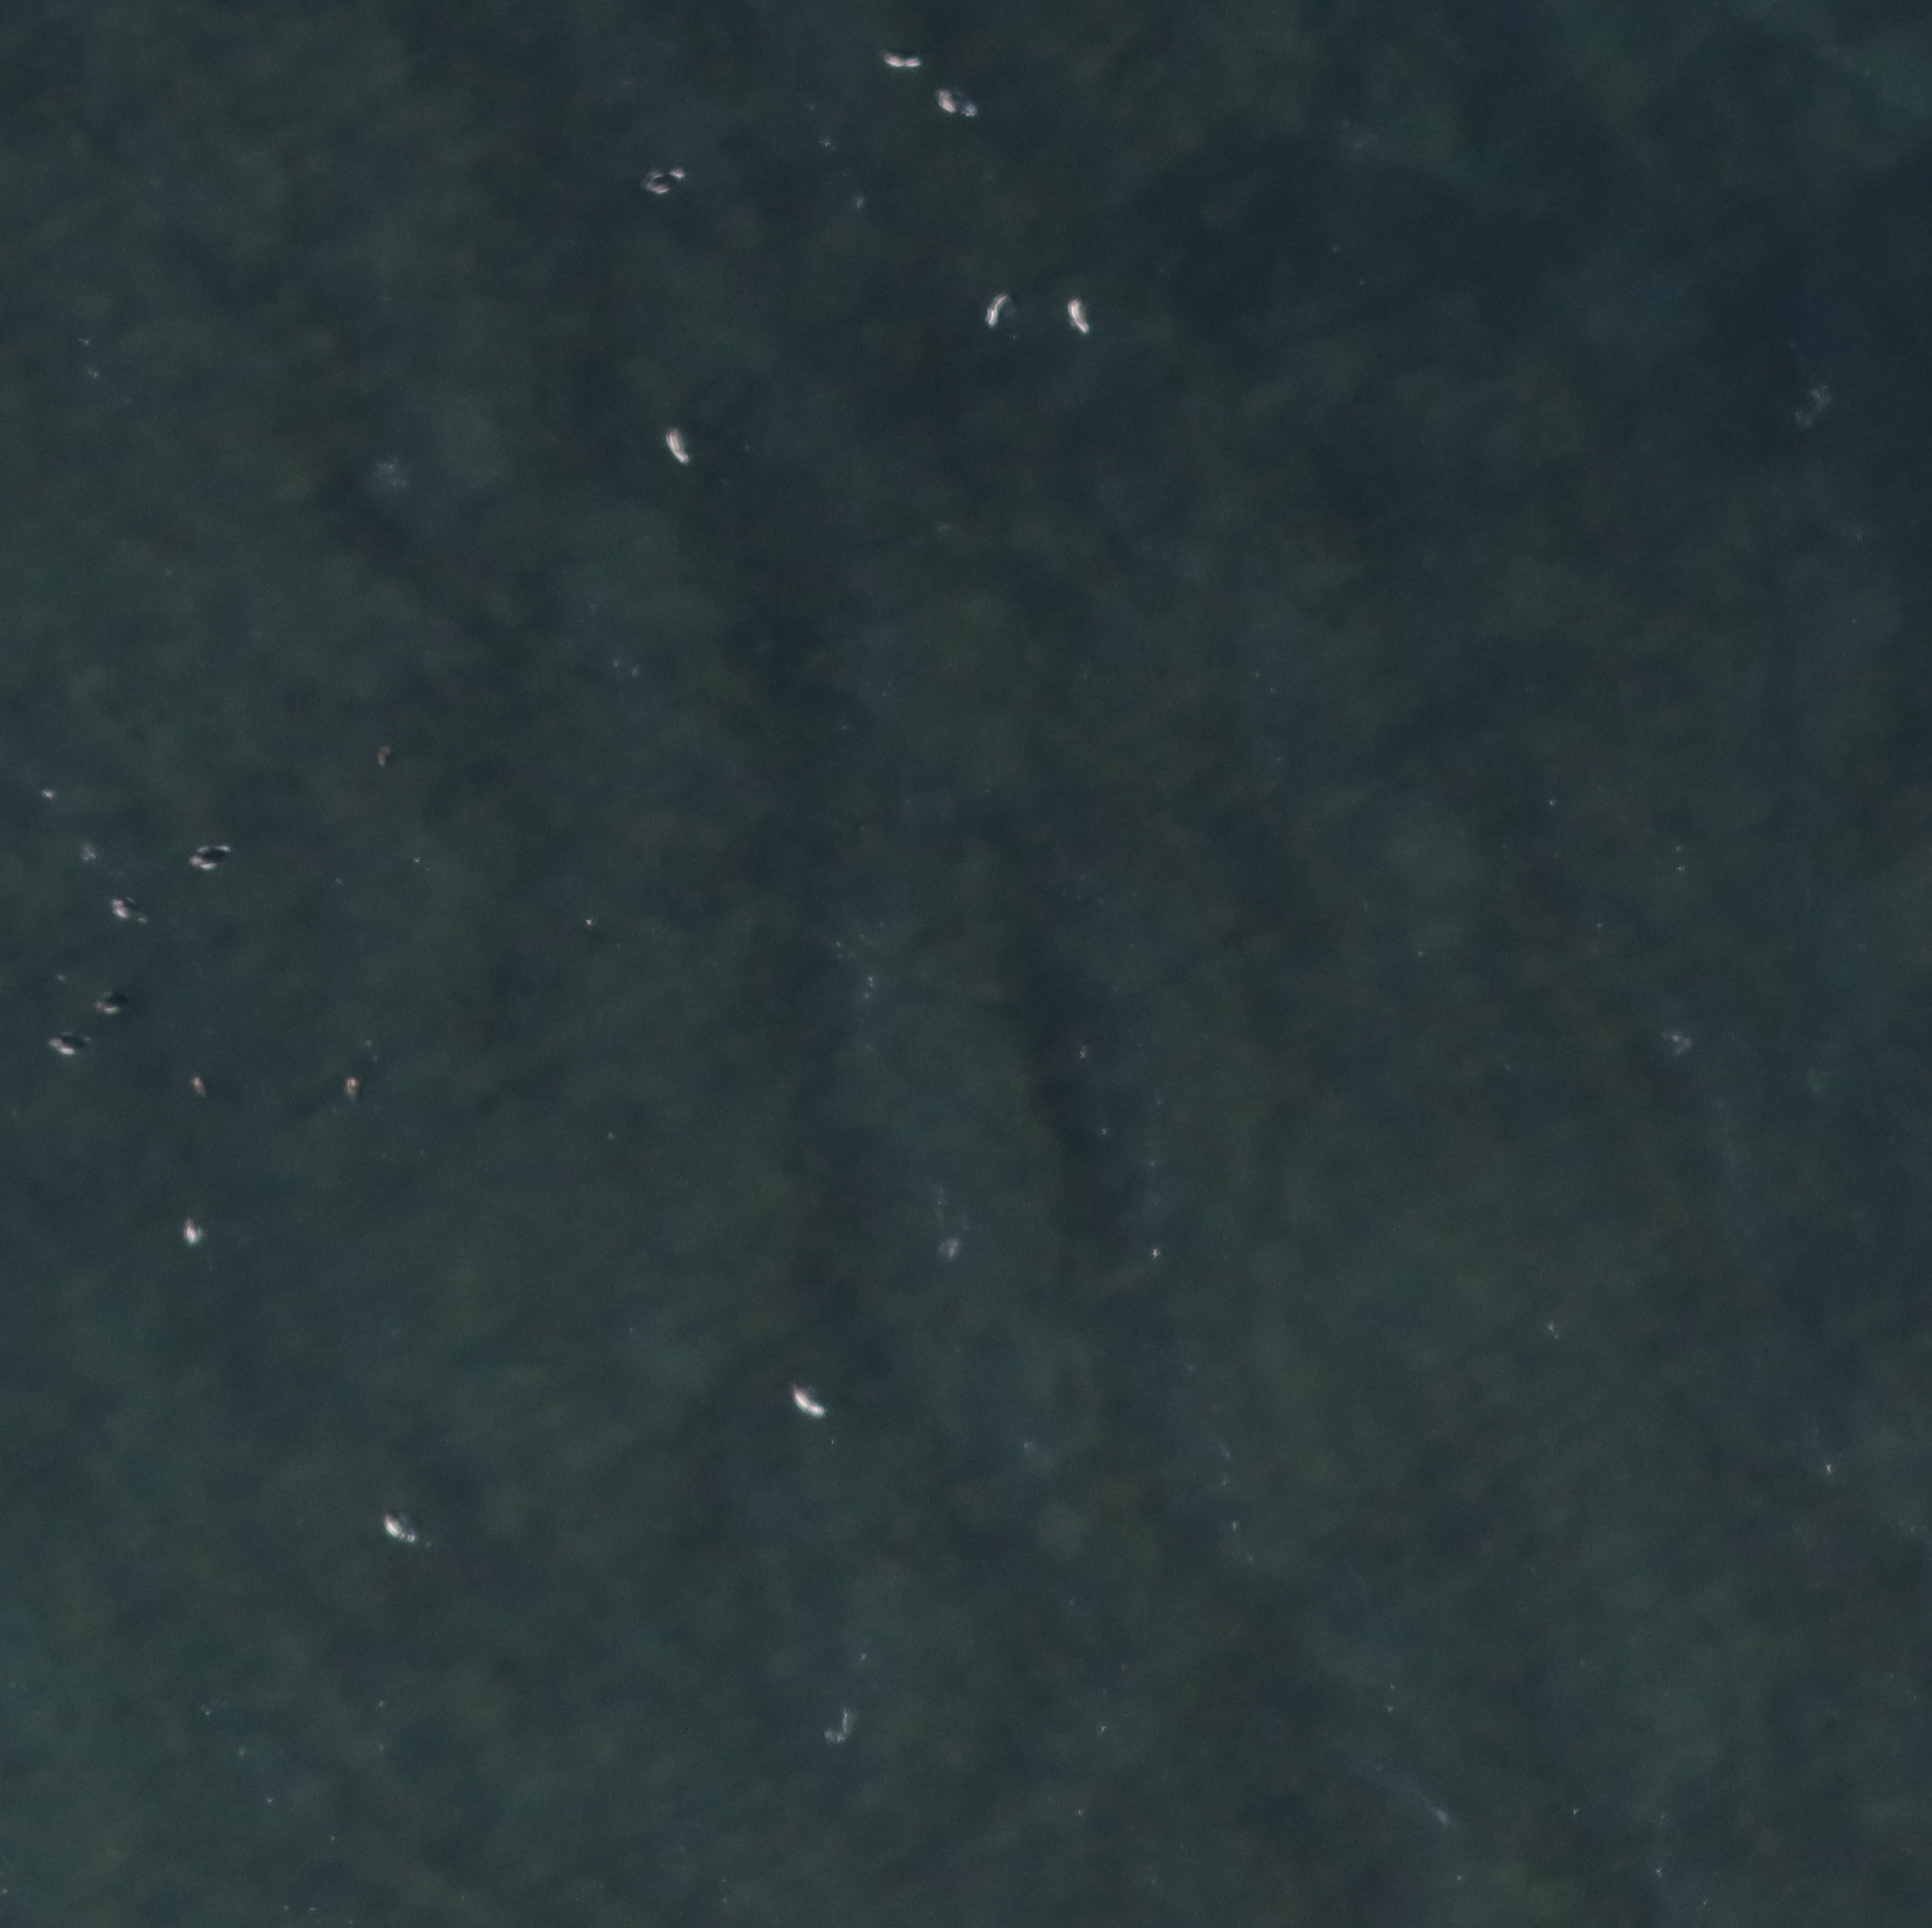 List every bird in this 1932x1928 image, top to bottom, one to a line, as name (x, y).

brant (900, 56)
brant (957, 103)
brant (662, 179)
brant (1000, 310)
brant (1076, 315)
brant (679, 445)
other bird (385, 756)
brant (208, 856)
brant (128, 905)
brant (113, 1002)
brant (67, 1040)
other bird (199, 1086)
other bird (352, 1091)
brant (808, 1397)
brant (400, 1526)